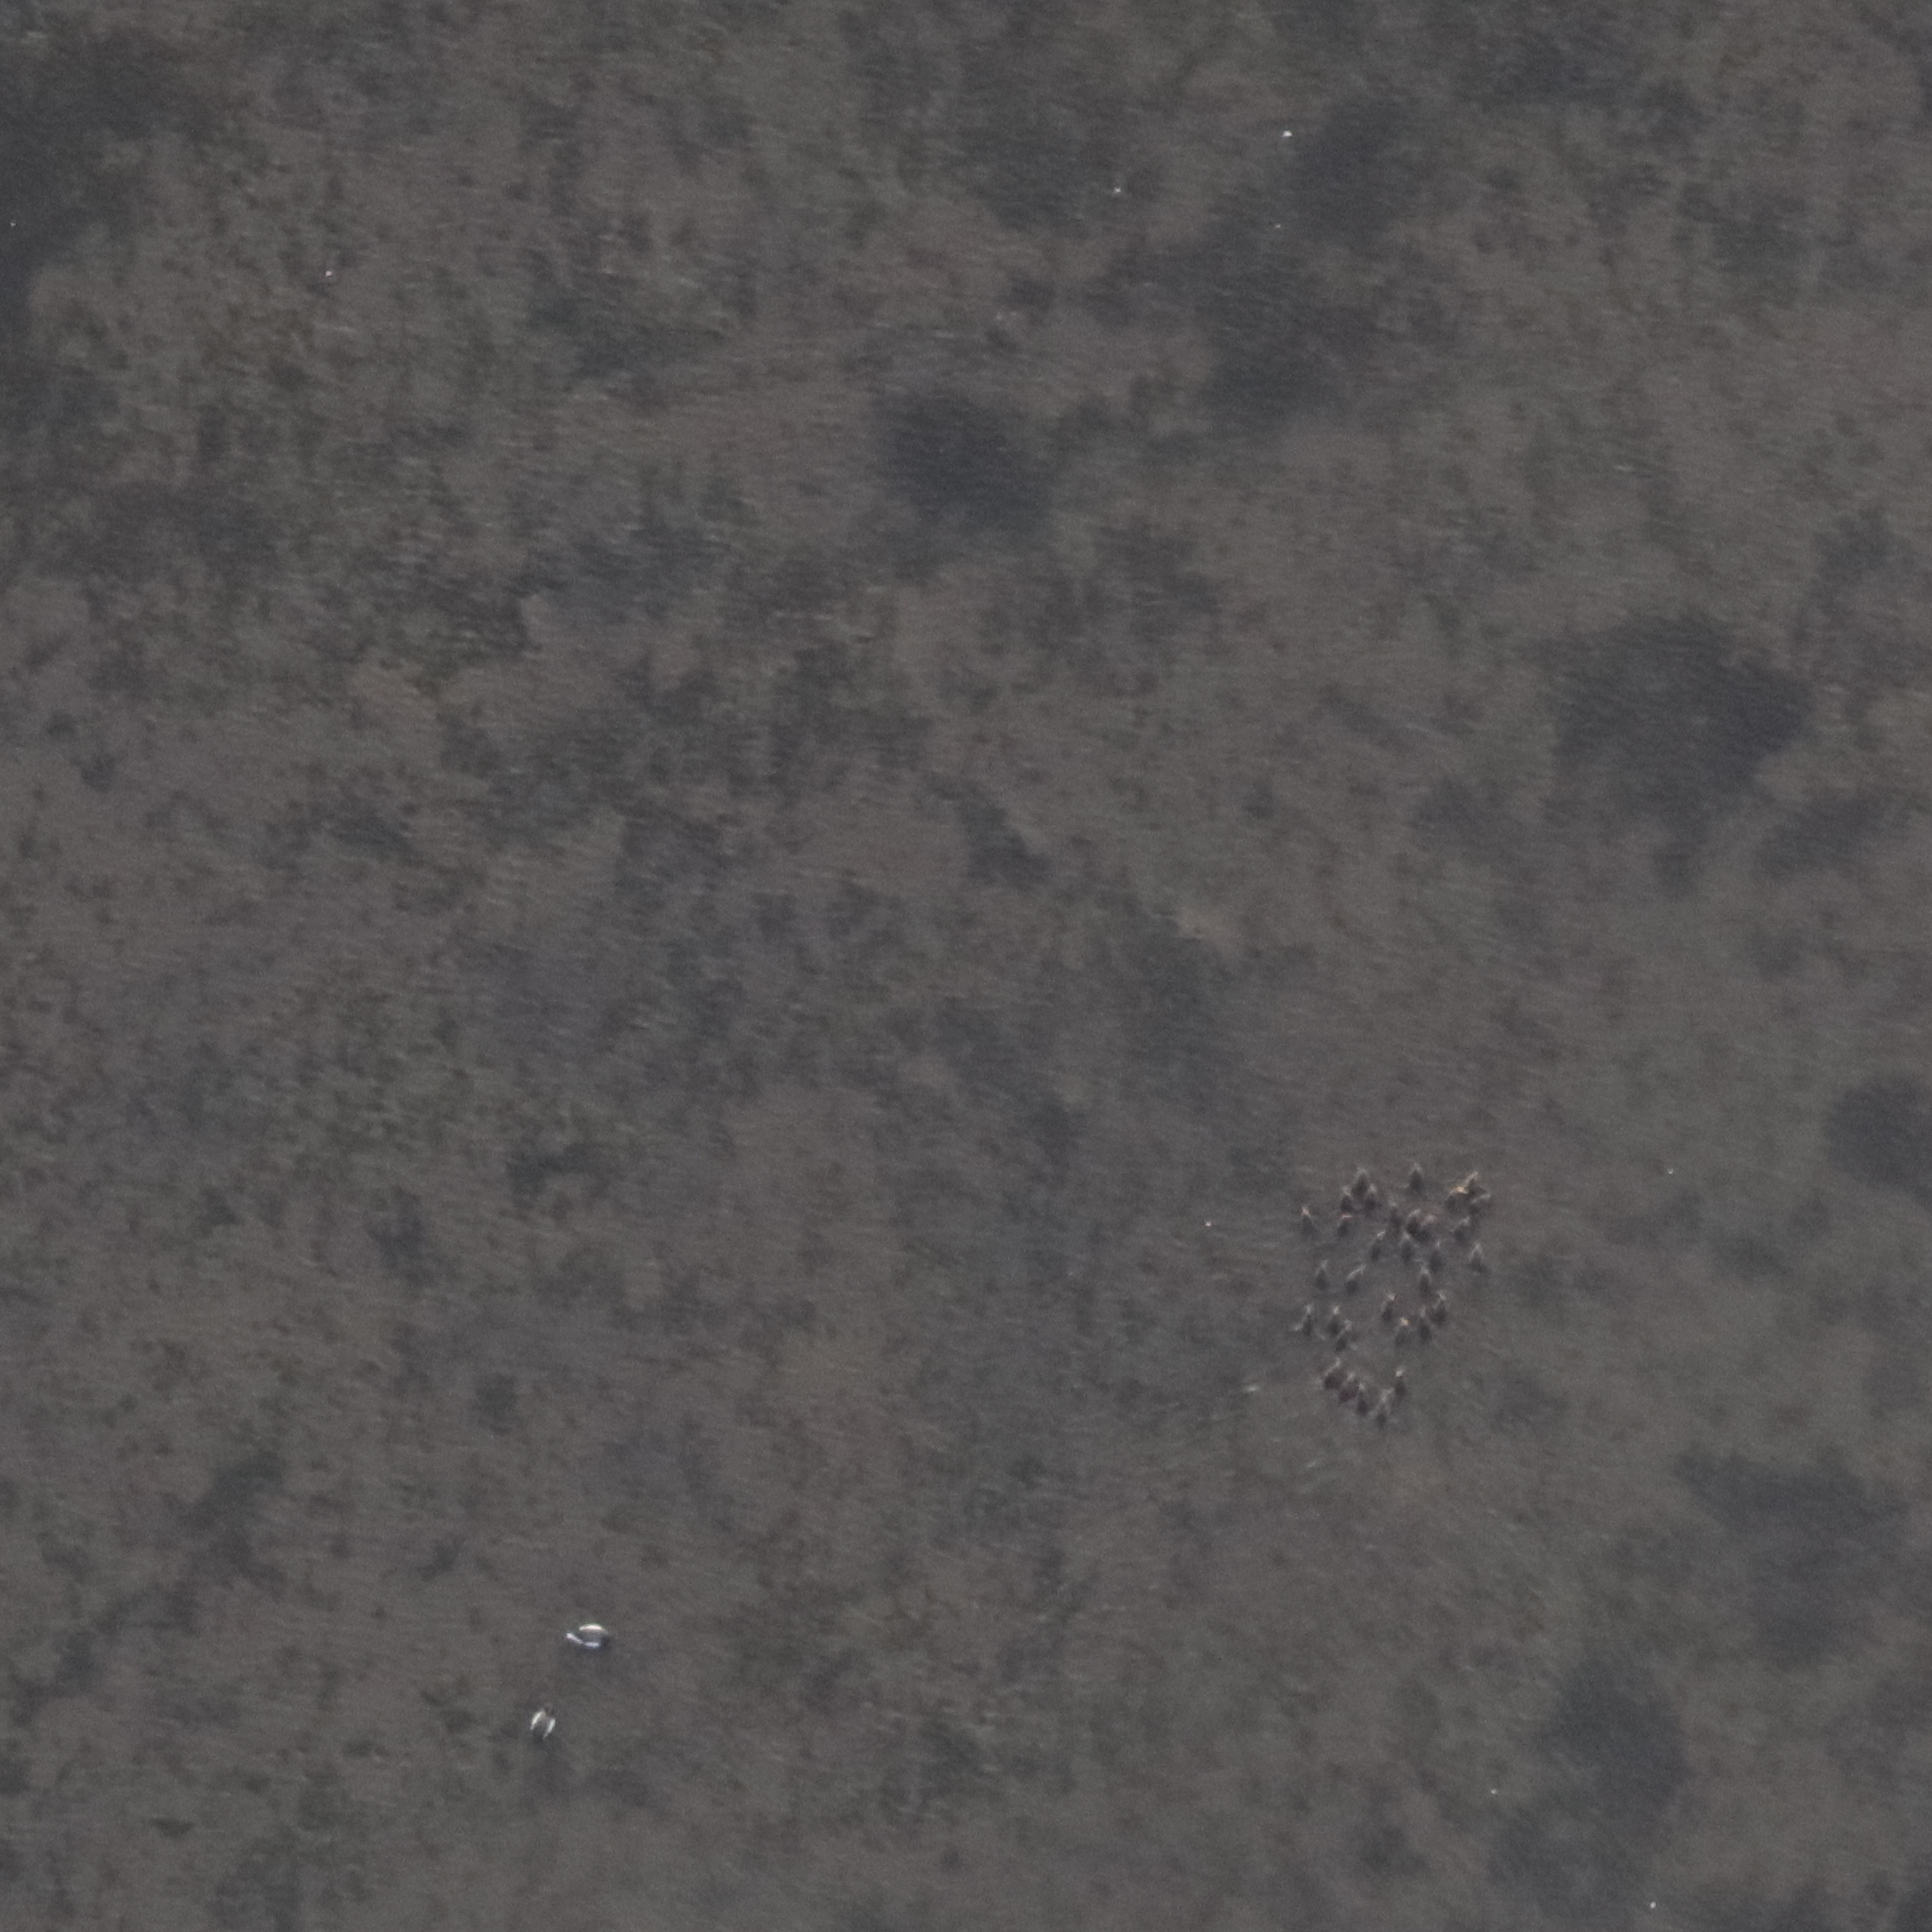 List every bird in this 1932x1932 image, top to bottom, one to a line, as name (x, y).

other bird (1421, 1179)
other bird (1473, 1179)
other bird (1365, 1181)
other bird (1454, 1197)
other bird (1489, 1200)
other bird (1342, 1202)
other bird (1373, 1203)
other bird (1391, 1207)
other bird (1414, 1220)
other bird (1432, 1220)
other bird (1348, 1226)
other bird (1467, 1226)
other bird (1306, 1228)
other bird (1405, 1244)
other bird (1377, 1247)
other bird (1479, 1256)
other bird (1438, 1258)
other bird (1320, 1274)
other bird (1356, 1277)
other bird (1424, 1279)
other bird (1441, 1306)
other bird (1387, 1307)
other bird (1334, 1313)
other bird (1307, 1323)
other bird (1426, 1328)
other bird (1400, 1329)
other bird (1351, 1335)
other bird (1328, 1372)
other bird (1404, 1383)
other bird (1351, 1384)
other bird (1364, 1401)
other bird (1386, 1410)
brant (590, 1636)
brant (540, 1726)